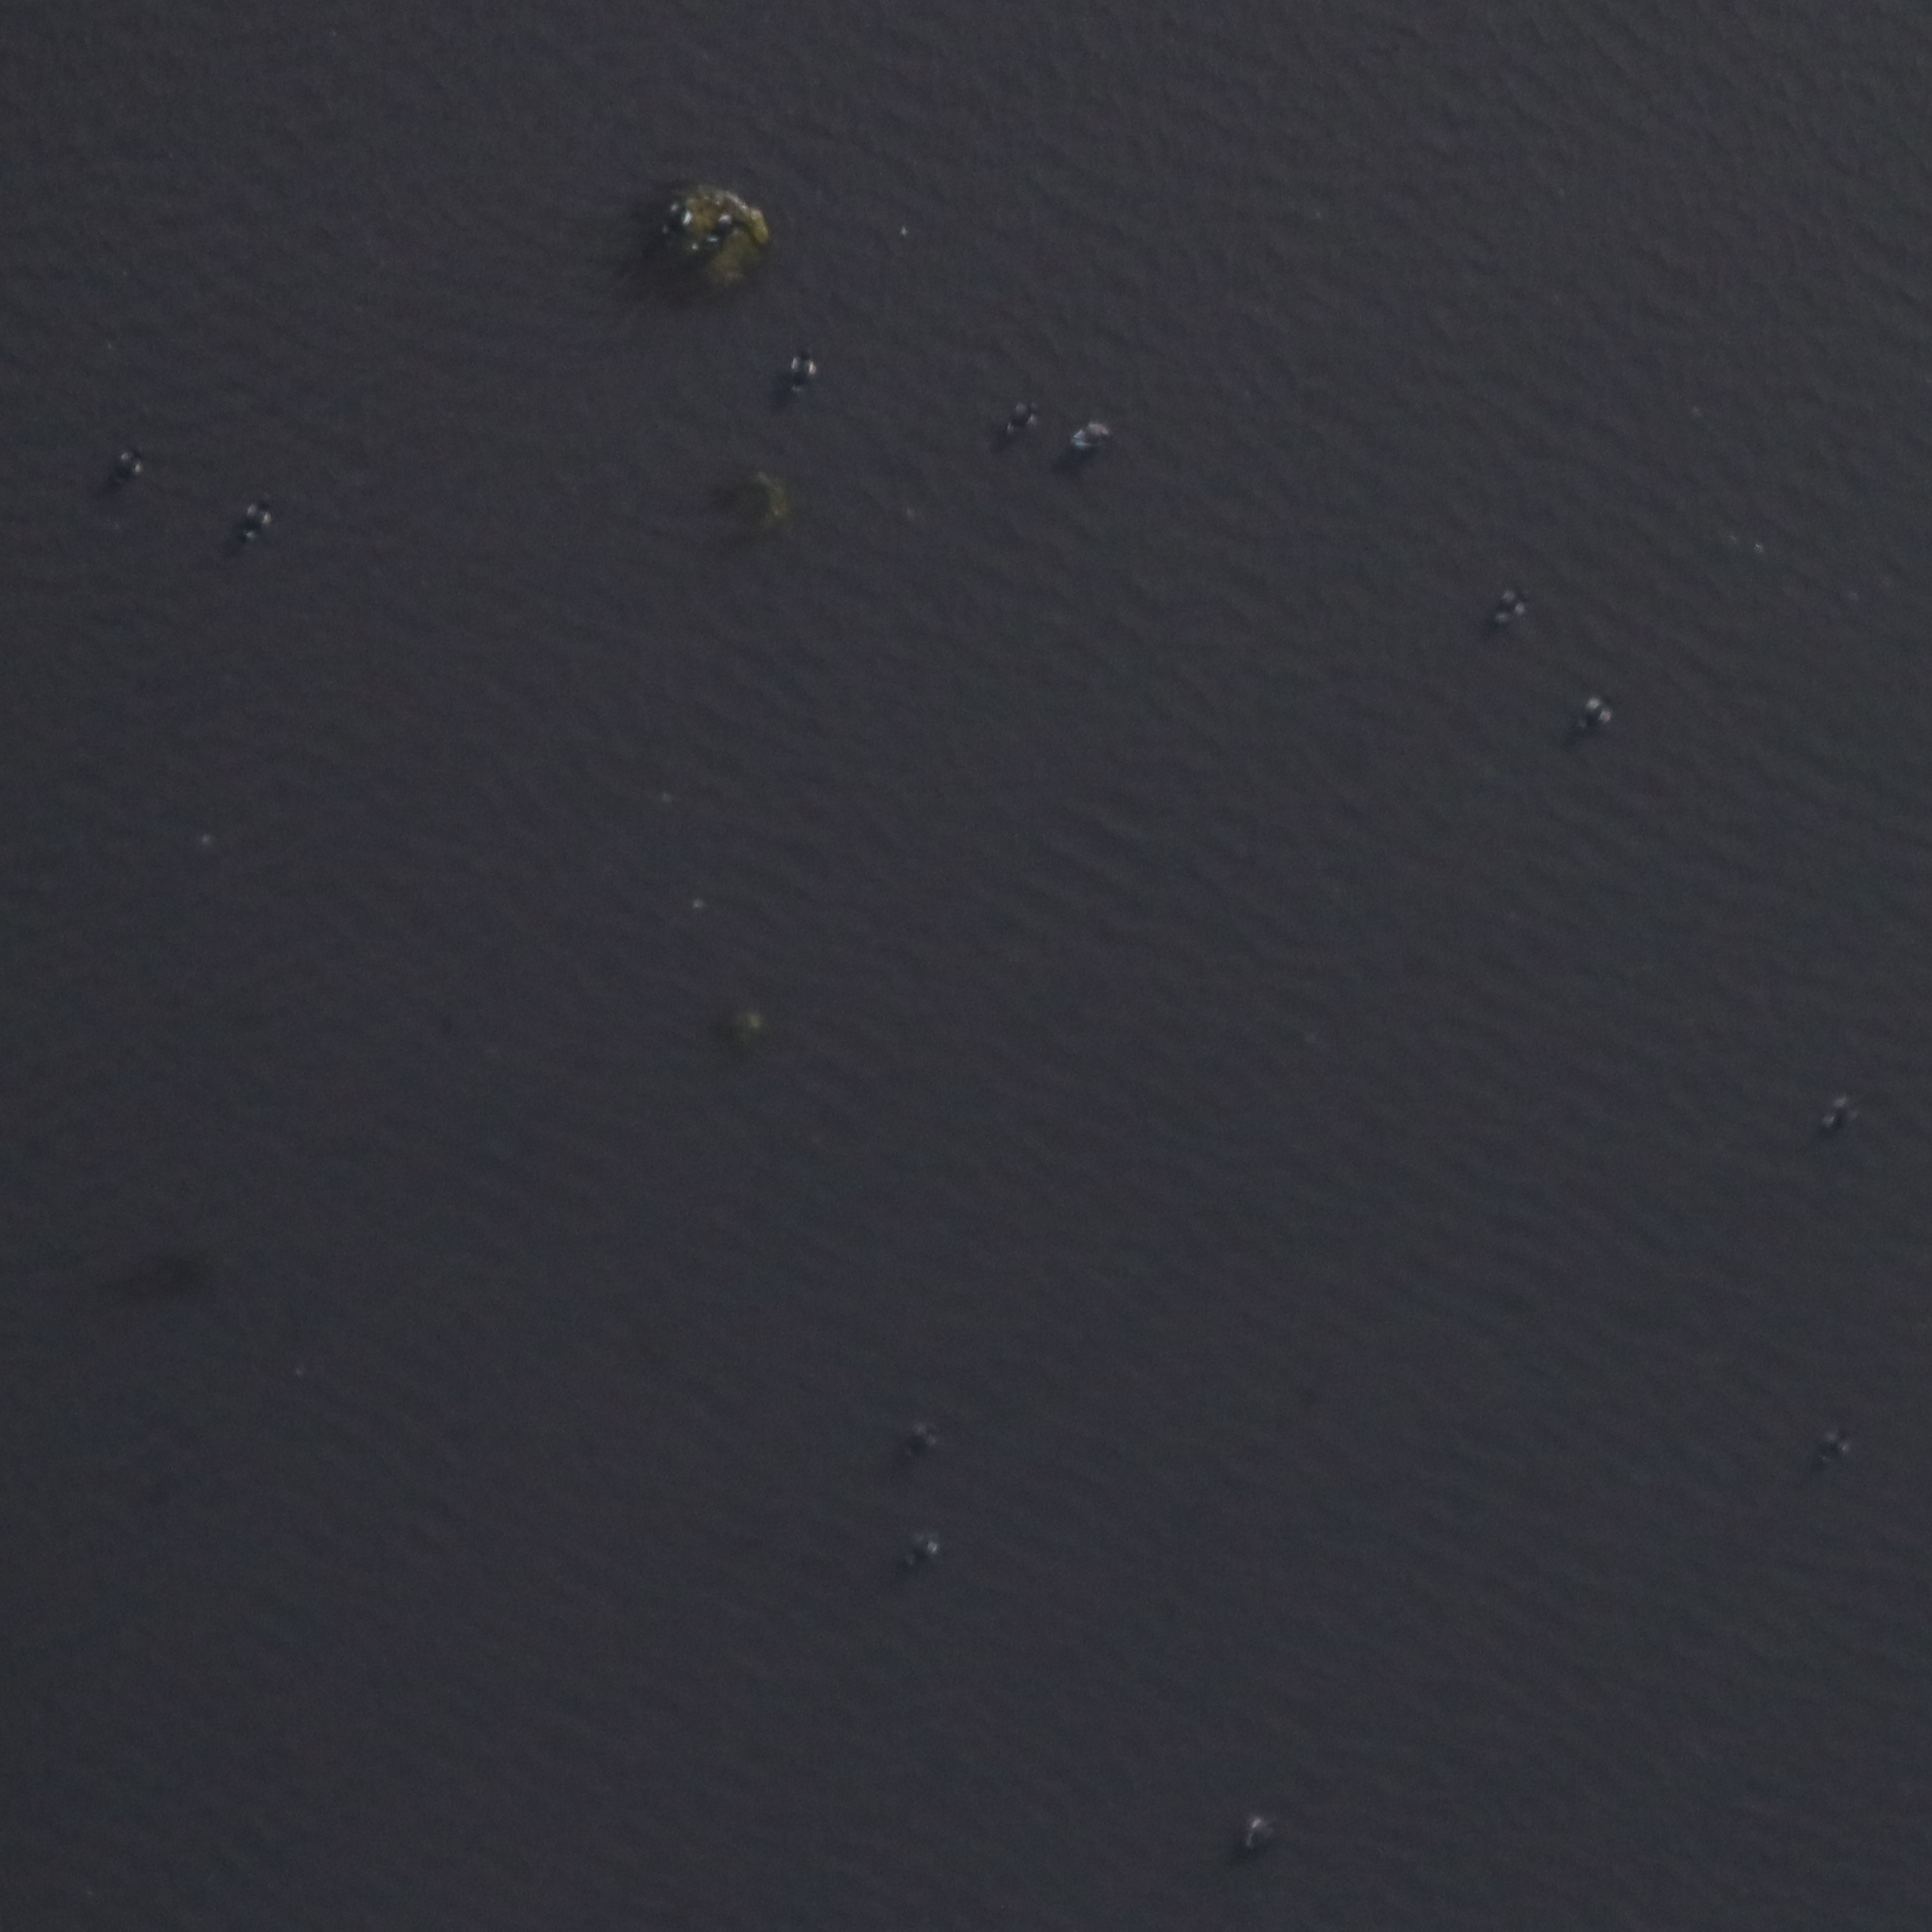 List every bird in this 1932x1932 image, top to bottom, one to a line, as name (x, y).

brant (678, 216)
brant (722, 226)
brant (801, 370)
brant (1025, 417)
brant (1089, 435)
brant (131, 465)
brant (253, 515)
brant (1512, 605)
brant (1598, 713)
brant (1839, 1112)
brant (924, 1439)
brant (1830, 1444)
brant (924, 1545)
brant (1260, 1833)